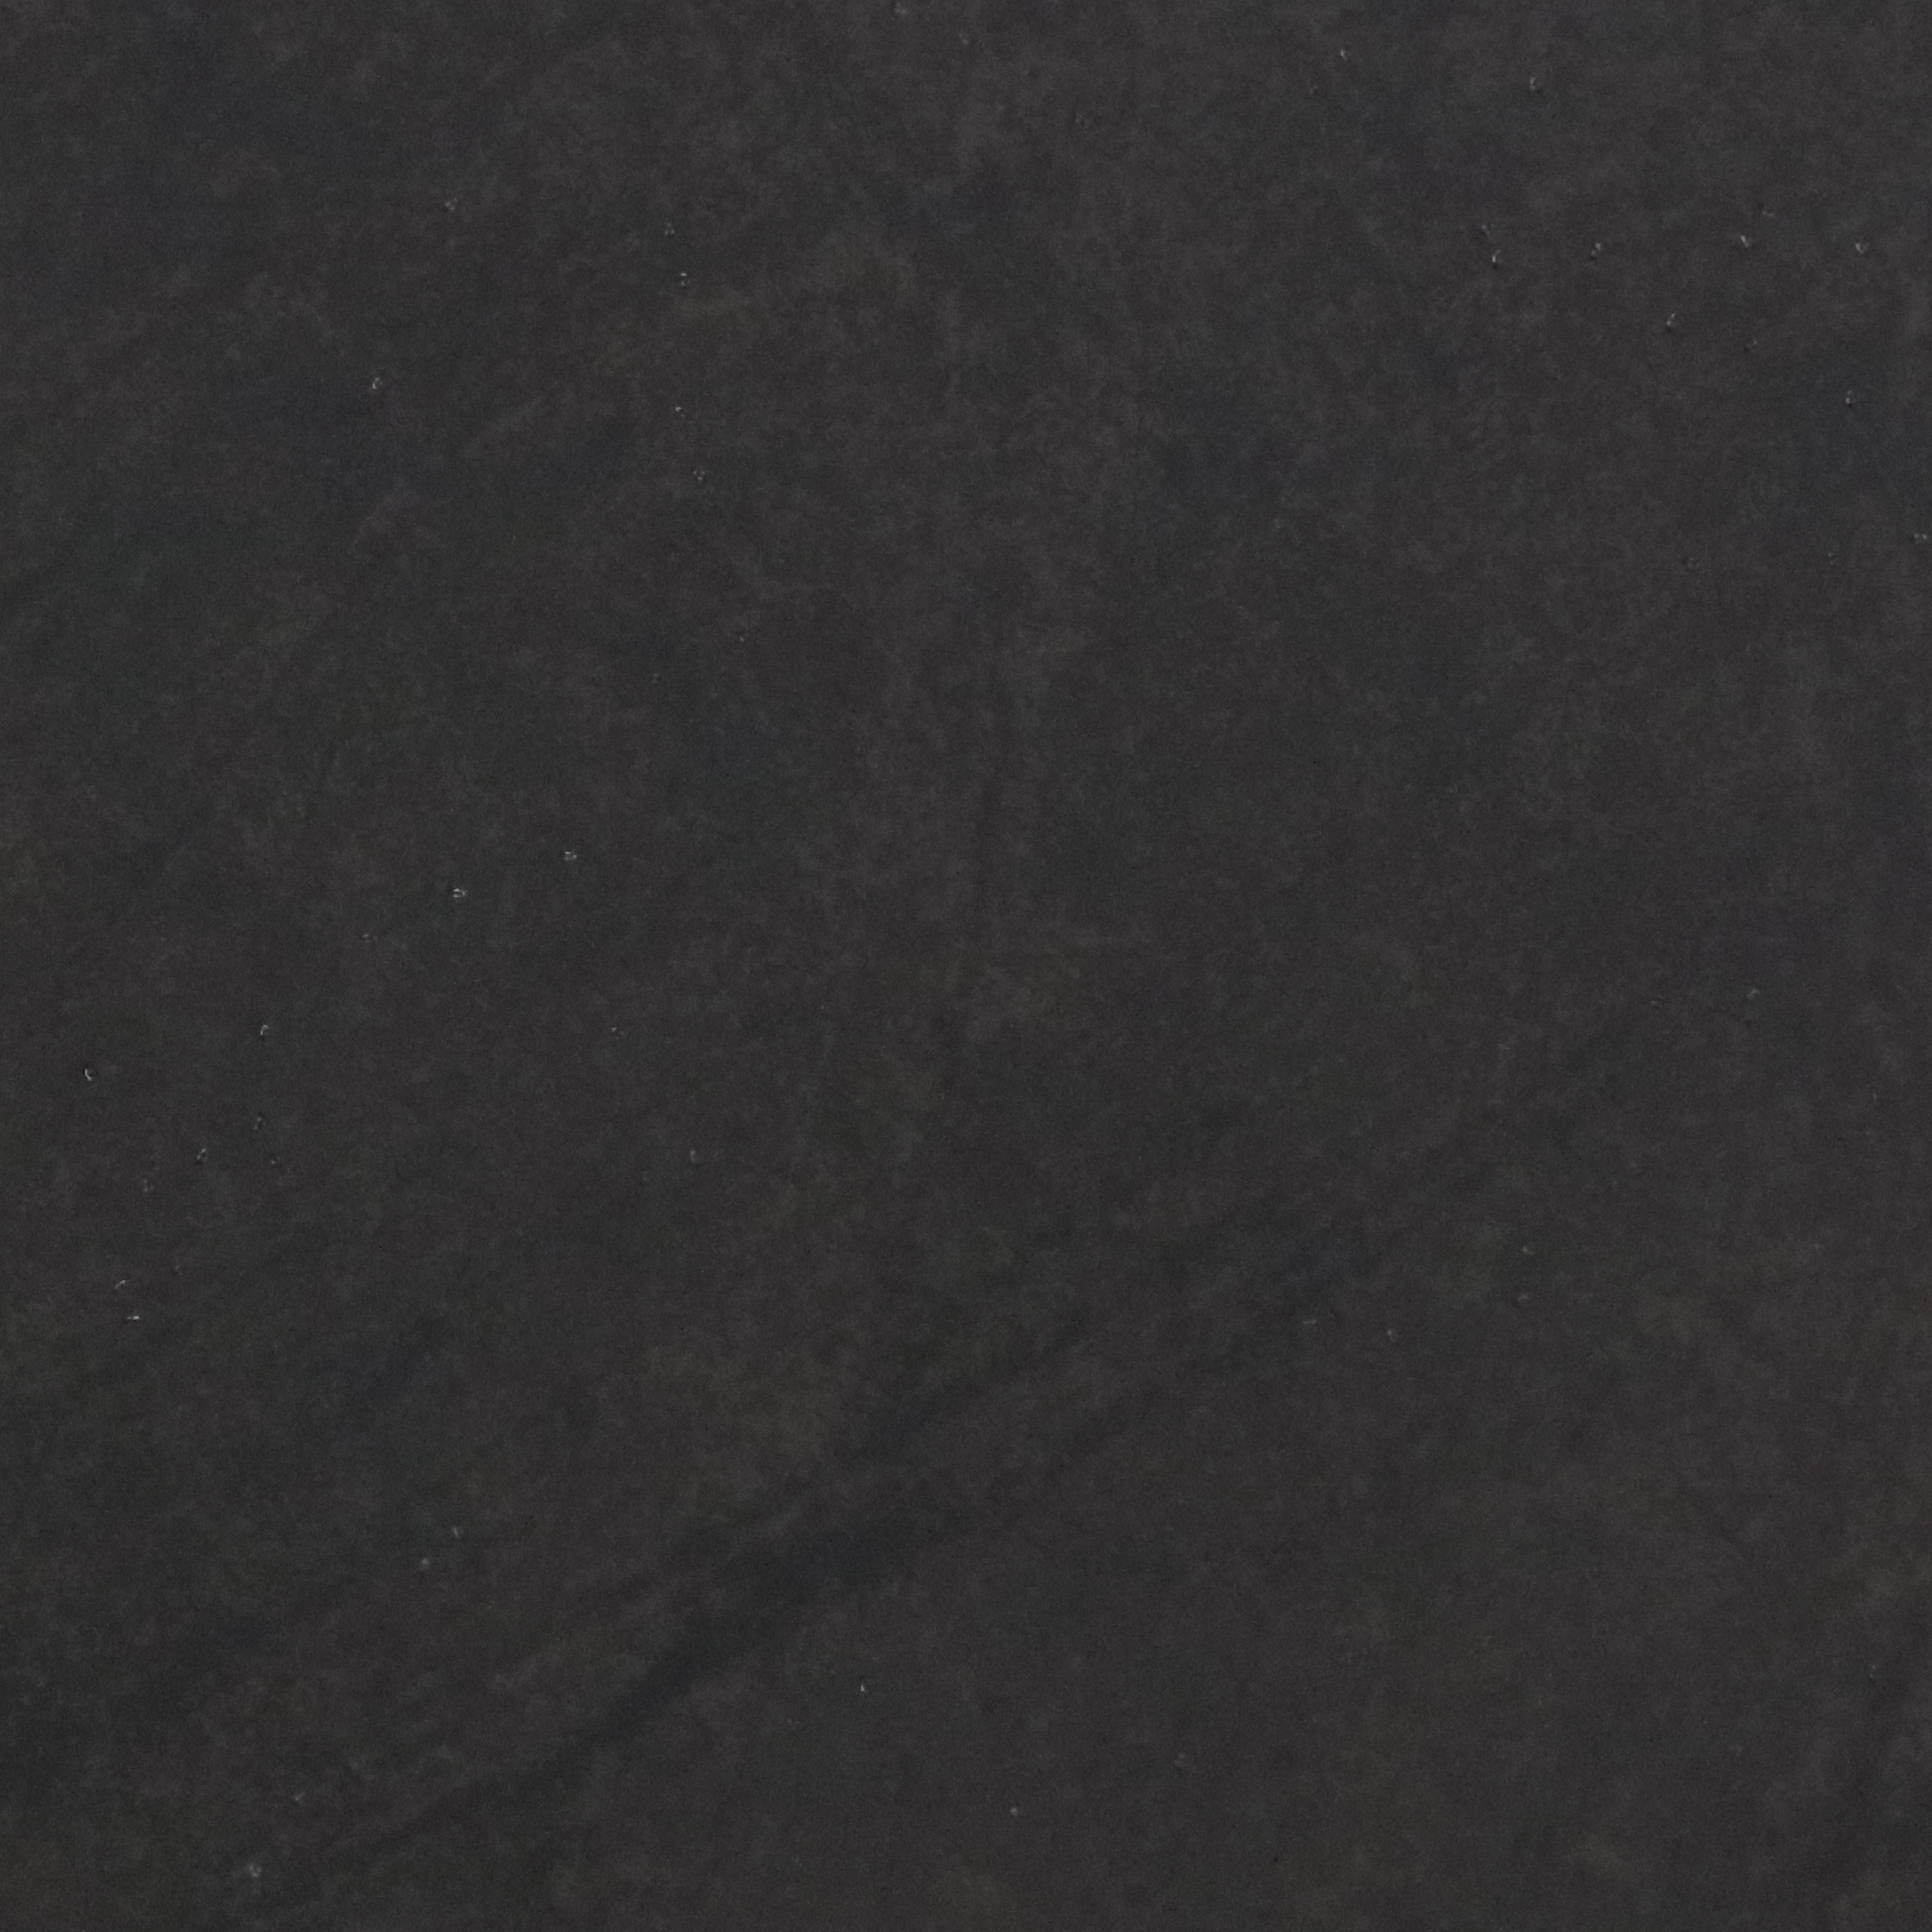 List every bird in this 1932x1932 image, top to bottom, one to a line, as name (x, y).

other bird (898, 15)
other bird (968, 43)
brant (1341, 51)
other bird (1024, 72)
brant (1531, 90)
other bird (1315, 96)
other bird (1080, 120)
brant (1764, 204)
brant (454, 205)
brant (1494, 223)
brant (670, 231)
brant (1752, 240)
brant (1867, 242)
brant (1595, 247)
brant (1493, 264)
brant (688, 279)
brant (1669, 324)
brant (1752, 349)
brant (375, 376)
brant (1855, 403)
brant (684, 404)
brant (698, 476)
brant (1915, 531)
other bird (1695, 562)
other bird (1828, 565)
brant (746, 638)
brant (658, 683)
brant (567, 864)
brant (461, 890)
brant (372, 938)
other bird (1755, 999)
other bird (1660, 1000)
brant (272, 1022)
brant (86, 1076)
brant (260, 1119)
other bird (697, 1156)
brant (207, 1157)
other bird (1639, 1167)
brant (158, 1188)
other bird (1537, 1244)
brant (182, 1274)
brant (126, 1278)
other bird (1525, 1293)
brant (132, 1320)
brant (135, 1329)
other bird (1395, 1338)
other bird (455, 1531)
other bird (429, 1562)
other bird (864, 1687)
other bird (1187, 1752)
other bird (303, 1786)
other bird (1023, 1812)
other bird (253, 1871)